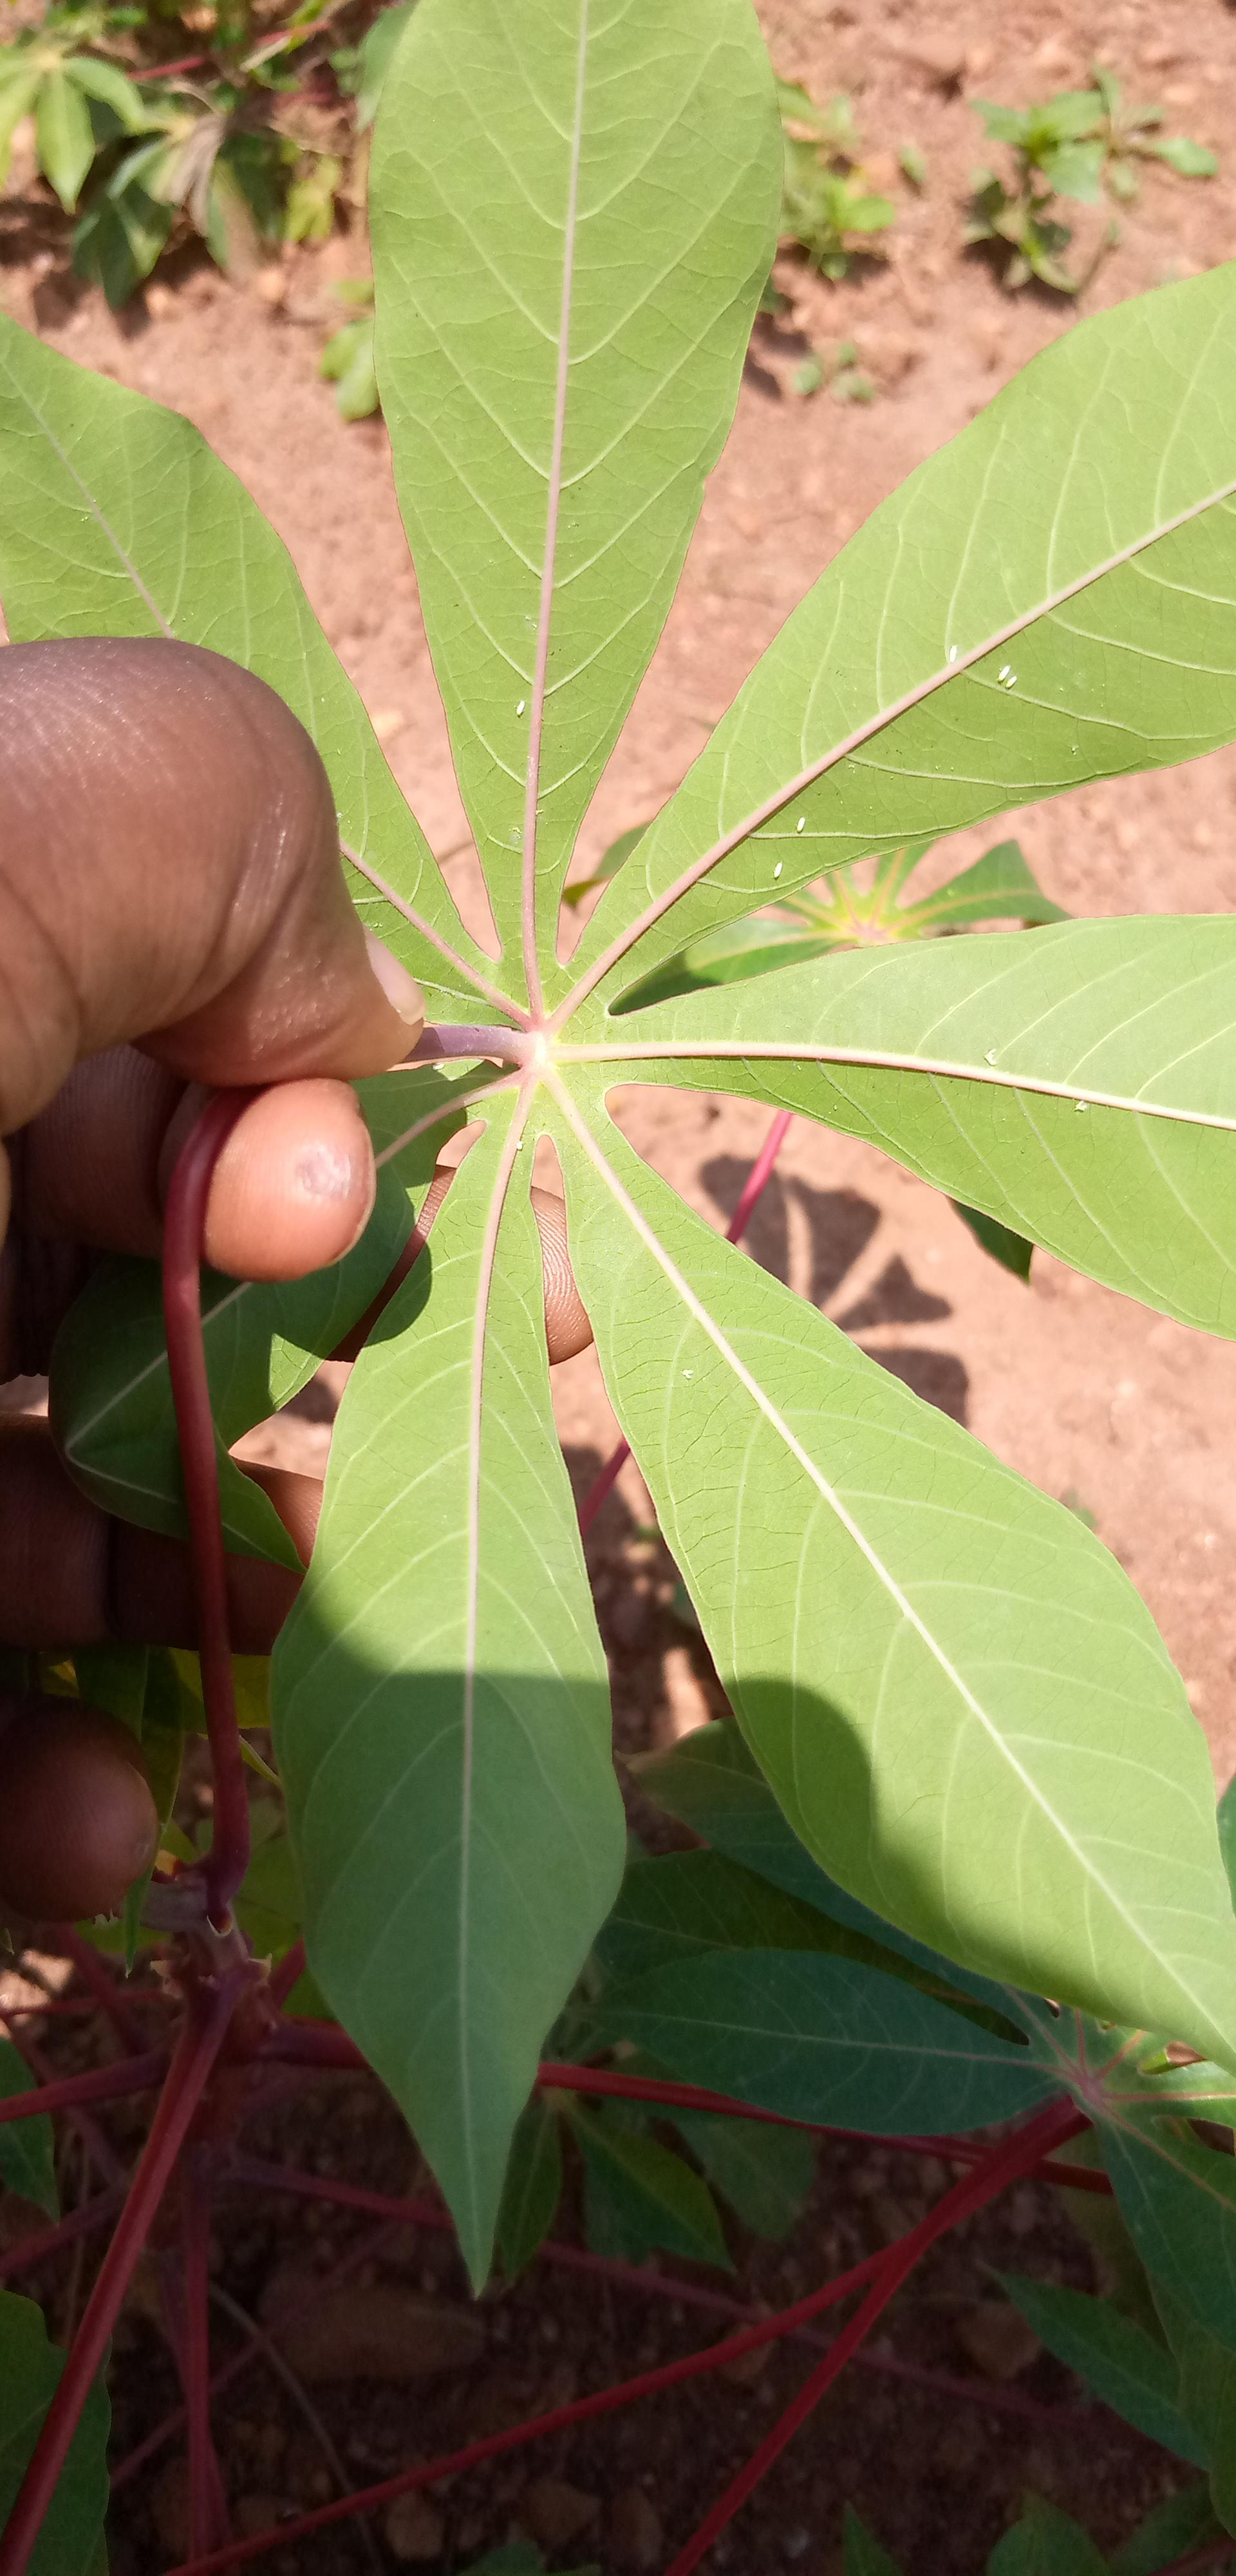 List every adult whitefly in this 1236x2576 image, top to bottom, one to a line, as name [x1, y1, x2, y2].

whitefly [937, 648, 968, 672]
whitefly [989, 659, 1014, 679]
whitefly [997, 677, 1026, 699]
whitefly [507, 694, 532, 719]
whitefly [785, 813, 811, 837]
whitefly [762, 854, 787, 888]
whitefly [979, 1037, 1002, 1072]
whitefly [1066, 1088, 1089, 1118]
whitefly [504, 1129, 532, 1151]
whitefly [675, 1362, 702, 1391]